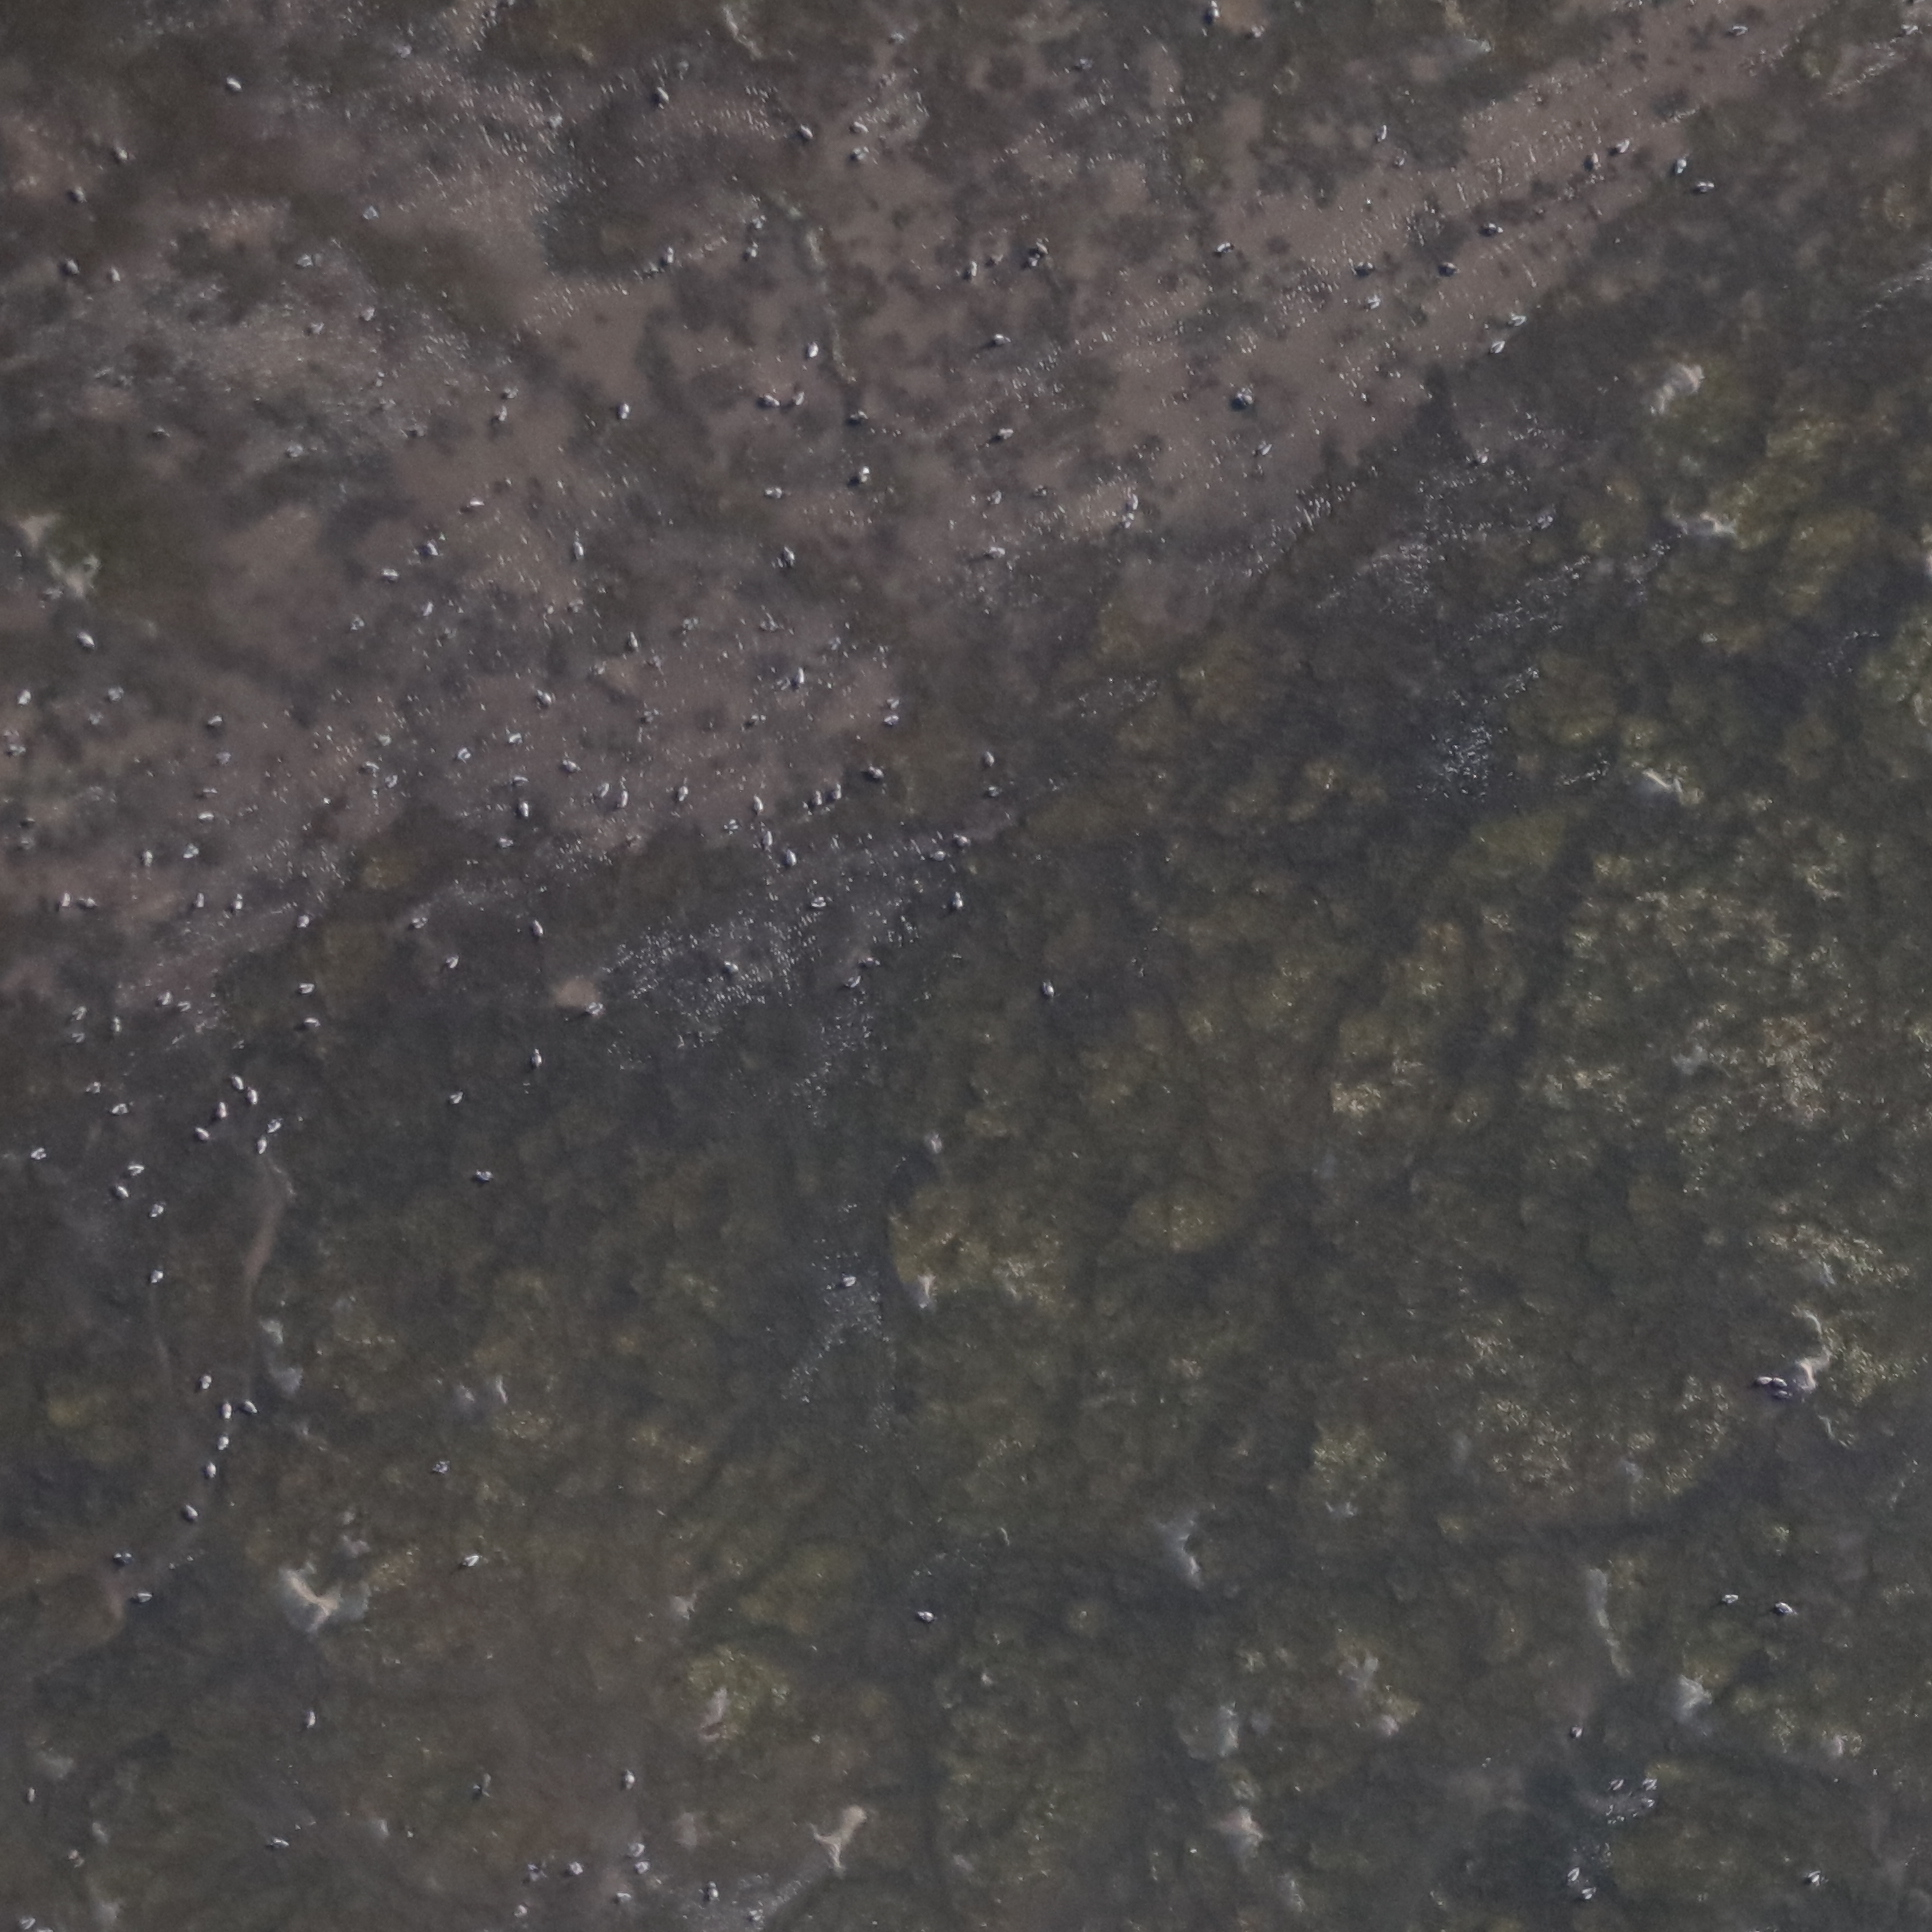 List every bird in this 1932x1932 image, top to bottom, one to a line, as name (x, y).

brant (1215, 0)
brant (1258, 31)
brant (1910, 32)
brant (1747, 33)
brant (897, 35)
brant (405, 49)
brant (1087, 63)
brant (233, 86)
brant (662, 102)
brant (552, 120)
brant (857, 130)
brant (1378, 133)
brant (805, 138)
brant (1624, 144)
brant (122, 152)
brant (1398, 158)
brant (860, 159)
brant (1681, 161)
brant (1600, 163)
brant (1708, 191)
brant (82, 197)
brant (371, 219)
brant (756, 226)
brant (1491, 229)
brant (1223, 244)
brant (1033, 253)
brant (665, 254)
brant (982, 256)
brant (305, 258)
brant (750, 258)
brant (1026, 263)
brant (1361, 263)
brant (1453, 267)
brant (972, 268)
brant (78, 274)
brant (116, 278)
brant (1374, 307)
brant (362, 318)
brant (312, 321)
brant (1519, 323)
brant (1003, 339)
brant (1499, 347)
brant (807, 353)
brant (373, 381)
brant (510, 390)
brant (772, 393)
brant (805, 395)
brant (1243, 400)
brant (375, 403)
brant (622, 409)
brant (859, 419)
brant (488, 420)
brant (410, 426)
brant (1009, 434)
brant (162, 436)
brant (290, 448)
brant (1264, 451)
brant (1487, 458)
brant (864, 467)
brant (1042, 483)
brant (782, 488)
brant (1129, 495)
brant (997, 503)
brant (475, 508)
brant (1127, 520)
brant (1550, 527)
brant (574, 550)
brant (1002, 550)
brant (790, 551)
brant (427, 553)
brant (397, 574)
brant (426, 599)
brant (571, 600)
brant (767, 621)
brant (352, 623)
brant (686, 626)
brant (446, 633)
brant (82, 634)
brant (831, 636)
brant (629, 640)
brant (659, 662)
brant (600, 669)
brant (799, 673)
brant (782, 684)
brant (25, 691)
brant (120, 691)
brant (544, 694)
brant (894, 706)
brant (655, 715)
brant (759, 715)
brant (218, 727)
brant (20, 731)
brant (386, 740)
brant (518, 740)
brant (19, 752)
brant (986, 755)
brant (226, 757)
brant (476, 757)
brant (365, 769)
brant (575, 769)
brant (869, 774)
brant (515, 777)
brant (398, 782)
brant (602, 784)
brant (838, 786)
brant (996, 789)
brant (684, 796)
brant (213, 799)
brant (628, 799)
brant (815, 803)
brant (760, 809)
brant (520, 812)
brant (29, 818)
brant (218, 818)
brant (739, 827)
brant (514, 837)
brant (956, 837)
brant (26, 840)
brant (194, 842)
brant (774, 843)
brant (629, 845)
brant (144, 860)
brant (936, 860)
brant (798, 861)
brant (959, 890)
brant (66, 894)
brant (198, 897)
brant (240, 897)
brant (830, 897)
brant (93, 906)
brant (307, 923)
brant (420, 925)
brant (540, 930)
brant (874, 957)
brant (453, 962)
brant (737, 966)
brant (857, 975)
brant (314, 990)
brant (169, 991)
brant (1050, 991)
brant (183, 1004)
brant (608, 1006)
brant (76, 1022)
brant (121, 1024)
brant (312, 1026)
brant (76, 1042)
brant (544, 1054)
brant (241, 1075)
brant (456, 1092)
brant (99, 1093)
brant (249, 1100)
brant (127, 1107)
brant (225, 1111)
brant (275, 1133)
brant (209, 1134)
brant (262, 1150)
brant (44, 1152)
brant (139, 1167)
brant (483, 1170)
brant (124, 1193)
brant (156, 1209)
brant (159, 1282)
brant (848, 1282)
brant (1759, 1374)
brant (1782, 1376)
brant (202, 1377)
brant (1786, 1396)
brant (254, 1401)
brant (228, 1405)
brant (222, 1433)
brant (218, 1467)
brant (439, 1467)
brant (198, 1515)
brant (125, 1555)
brant (477, 1561)
brant (152, 1601)
brant (1728, 1604)
brant (1791, 1604)
brant (927, 1612)
brant (314, 1716)
brant (1572, 1736)
brant (627, 1777)
brant (1617, 1777)
brant (490, 1787)
brant (1653, 1789)
other bird (34, 1794)
brant (1655, 1802)
brant (287, 1837)
other bird (77, 1855)
brant (633, 1855)
other bird (86, 1864)
brant (1819, 1866)
brant (578, 1868)
brant (641, 1868)
brant (1583, 1874)
brant (537, 1877)
brant (628, 1890)
brant (710, 1891)
brant (1601, 1894)
brant (521, 1914)
brant (752, 1919)
brant (23, 1920)